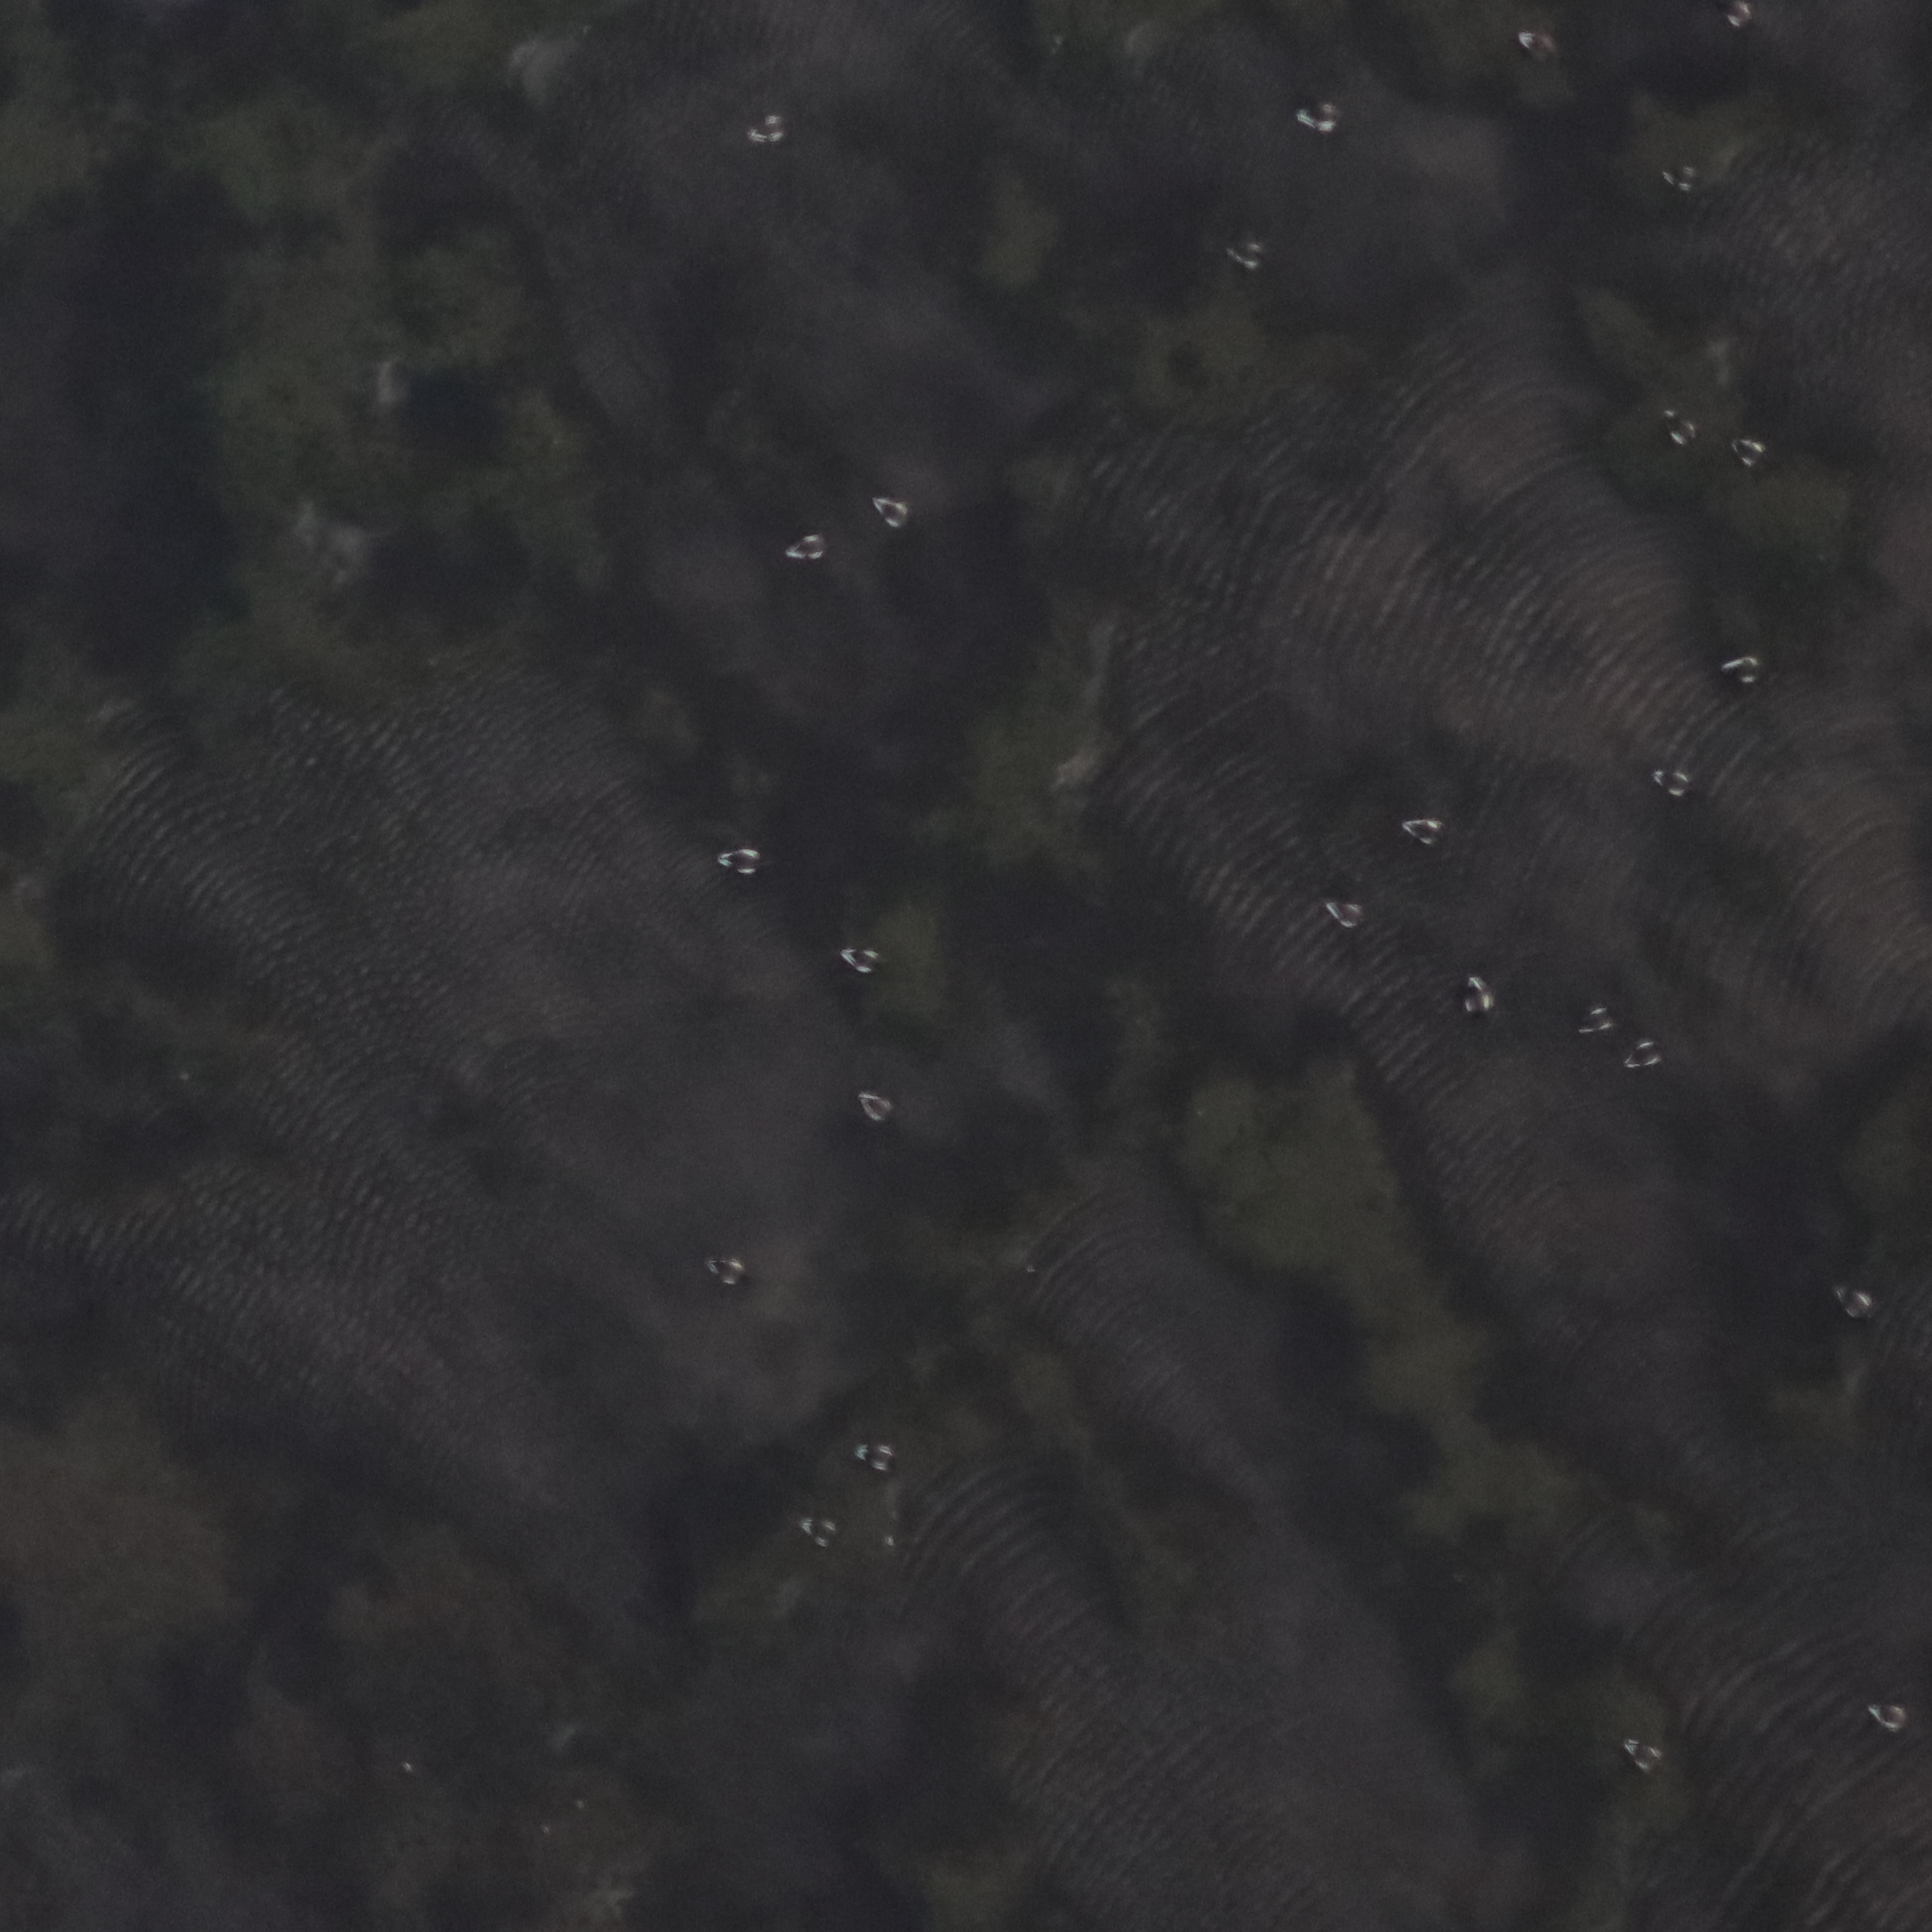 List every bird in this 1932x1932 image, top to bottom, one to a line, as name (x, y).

brant (1738, 11)
brant (1533, 50)
brant (1320, 112)
brant (768, 128)
brant (1677, 176)
brant (1243, 253)
brant (1689, 424)
brant (1747, 451)
brant (889, 510)
brant (809, 547)
brant (1743, 669)
brant (1676, 780)
brant (1424, 831)
brant (740, 861)
brant (1346, 914)
brant (860, 960)
brant (1477, 999)
brant (1599, 1020)
brant (1647, 1056)
brant (876, 1113)
brant (729, 1270)
brant (1854, 1302)
brant (877, 1455)
brant (820, 1529)
brant (1889, 1714)
brant (1646, 1755)